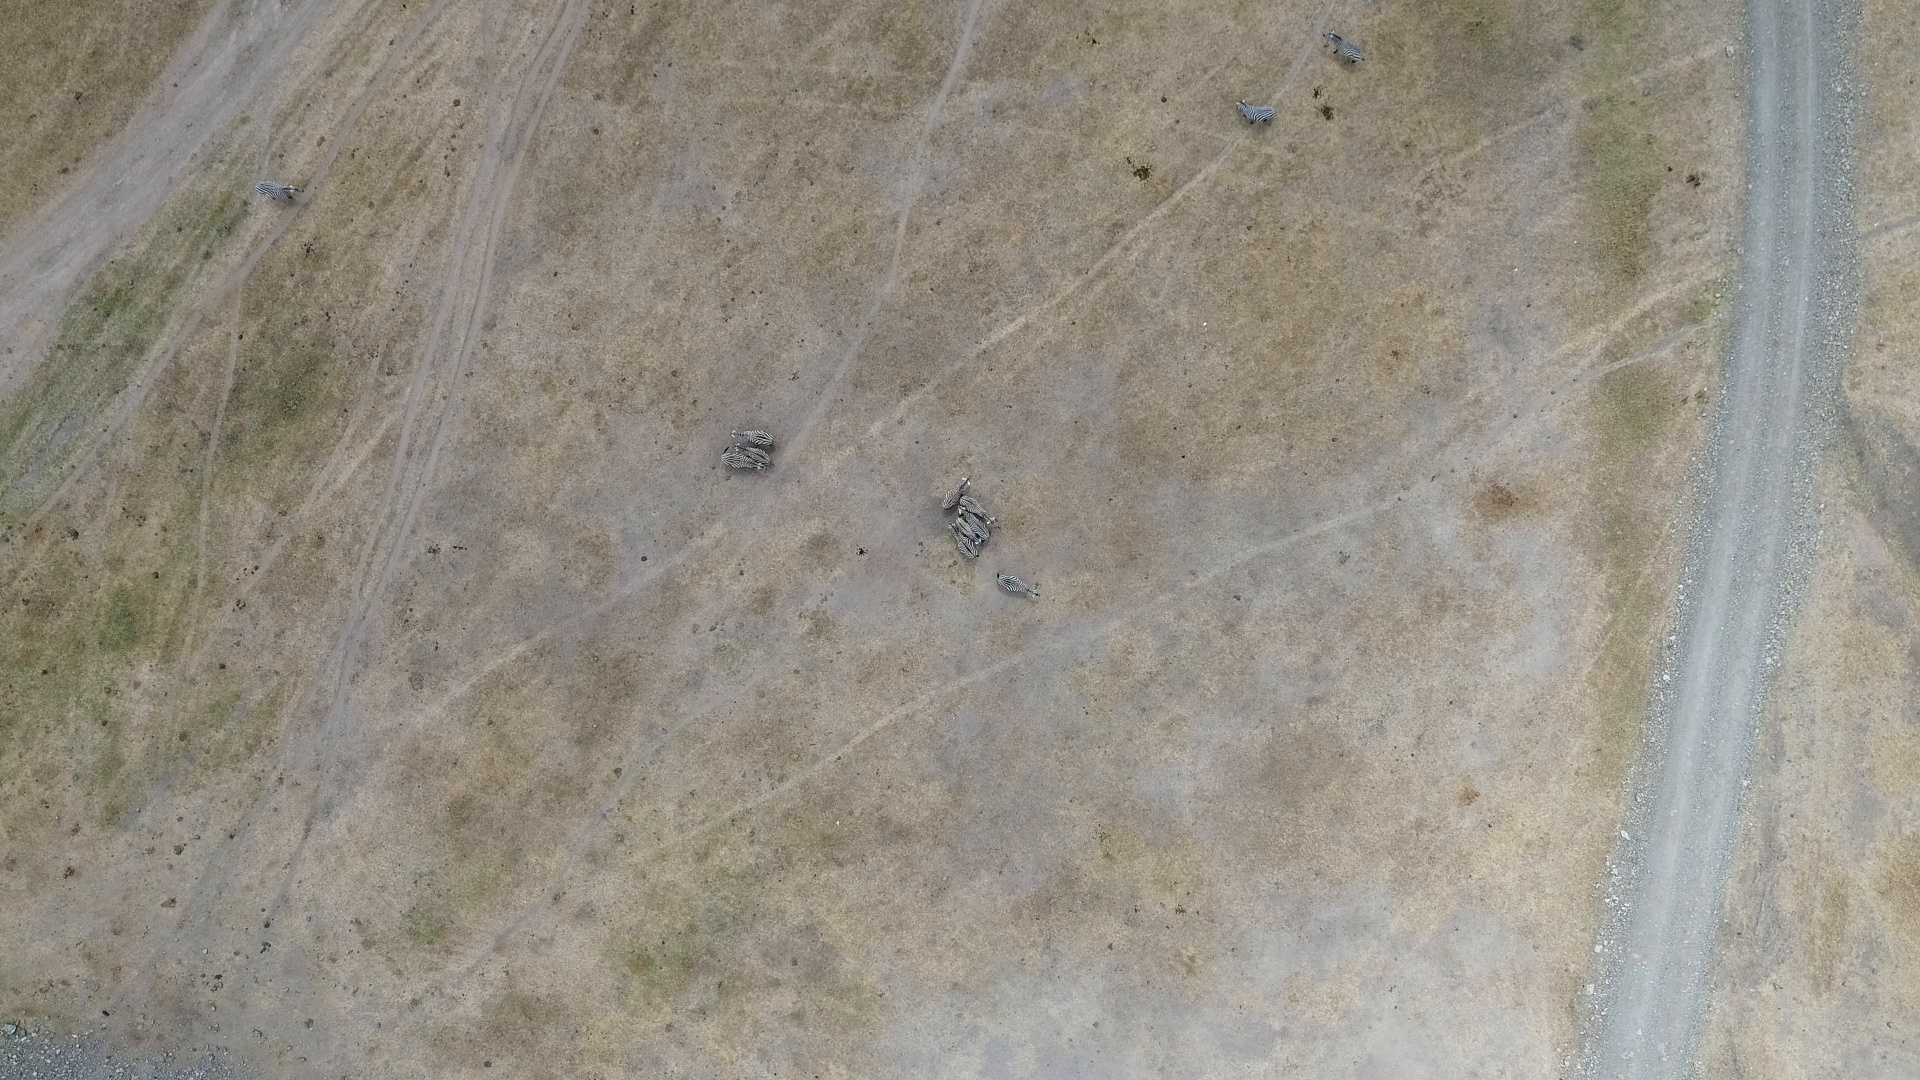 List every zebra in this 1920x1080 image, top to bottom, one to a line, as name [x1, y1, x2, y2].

zebra [1325, 32, 1363, 62]
zebra [1235, 99, 1275, 122]
zebra [254, 181, 299, 200]
zebra [732, 427, 771, 444]
zebra [733, 443, 774, 466]
zebra [721, 453, 769, 472]
zebra [943, 477, 972, 509]
zebra [960, 496, 995, 525]
zebra [958, 506, 990, 540]
zebra [956, 518, 983, 545]
zebra [948, 522, 976, 558]
zebra [997, 573, 1038, 598]